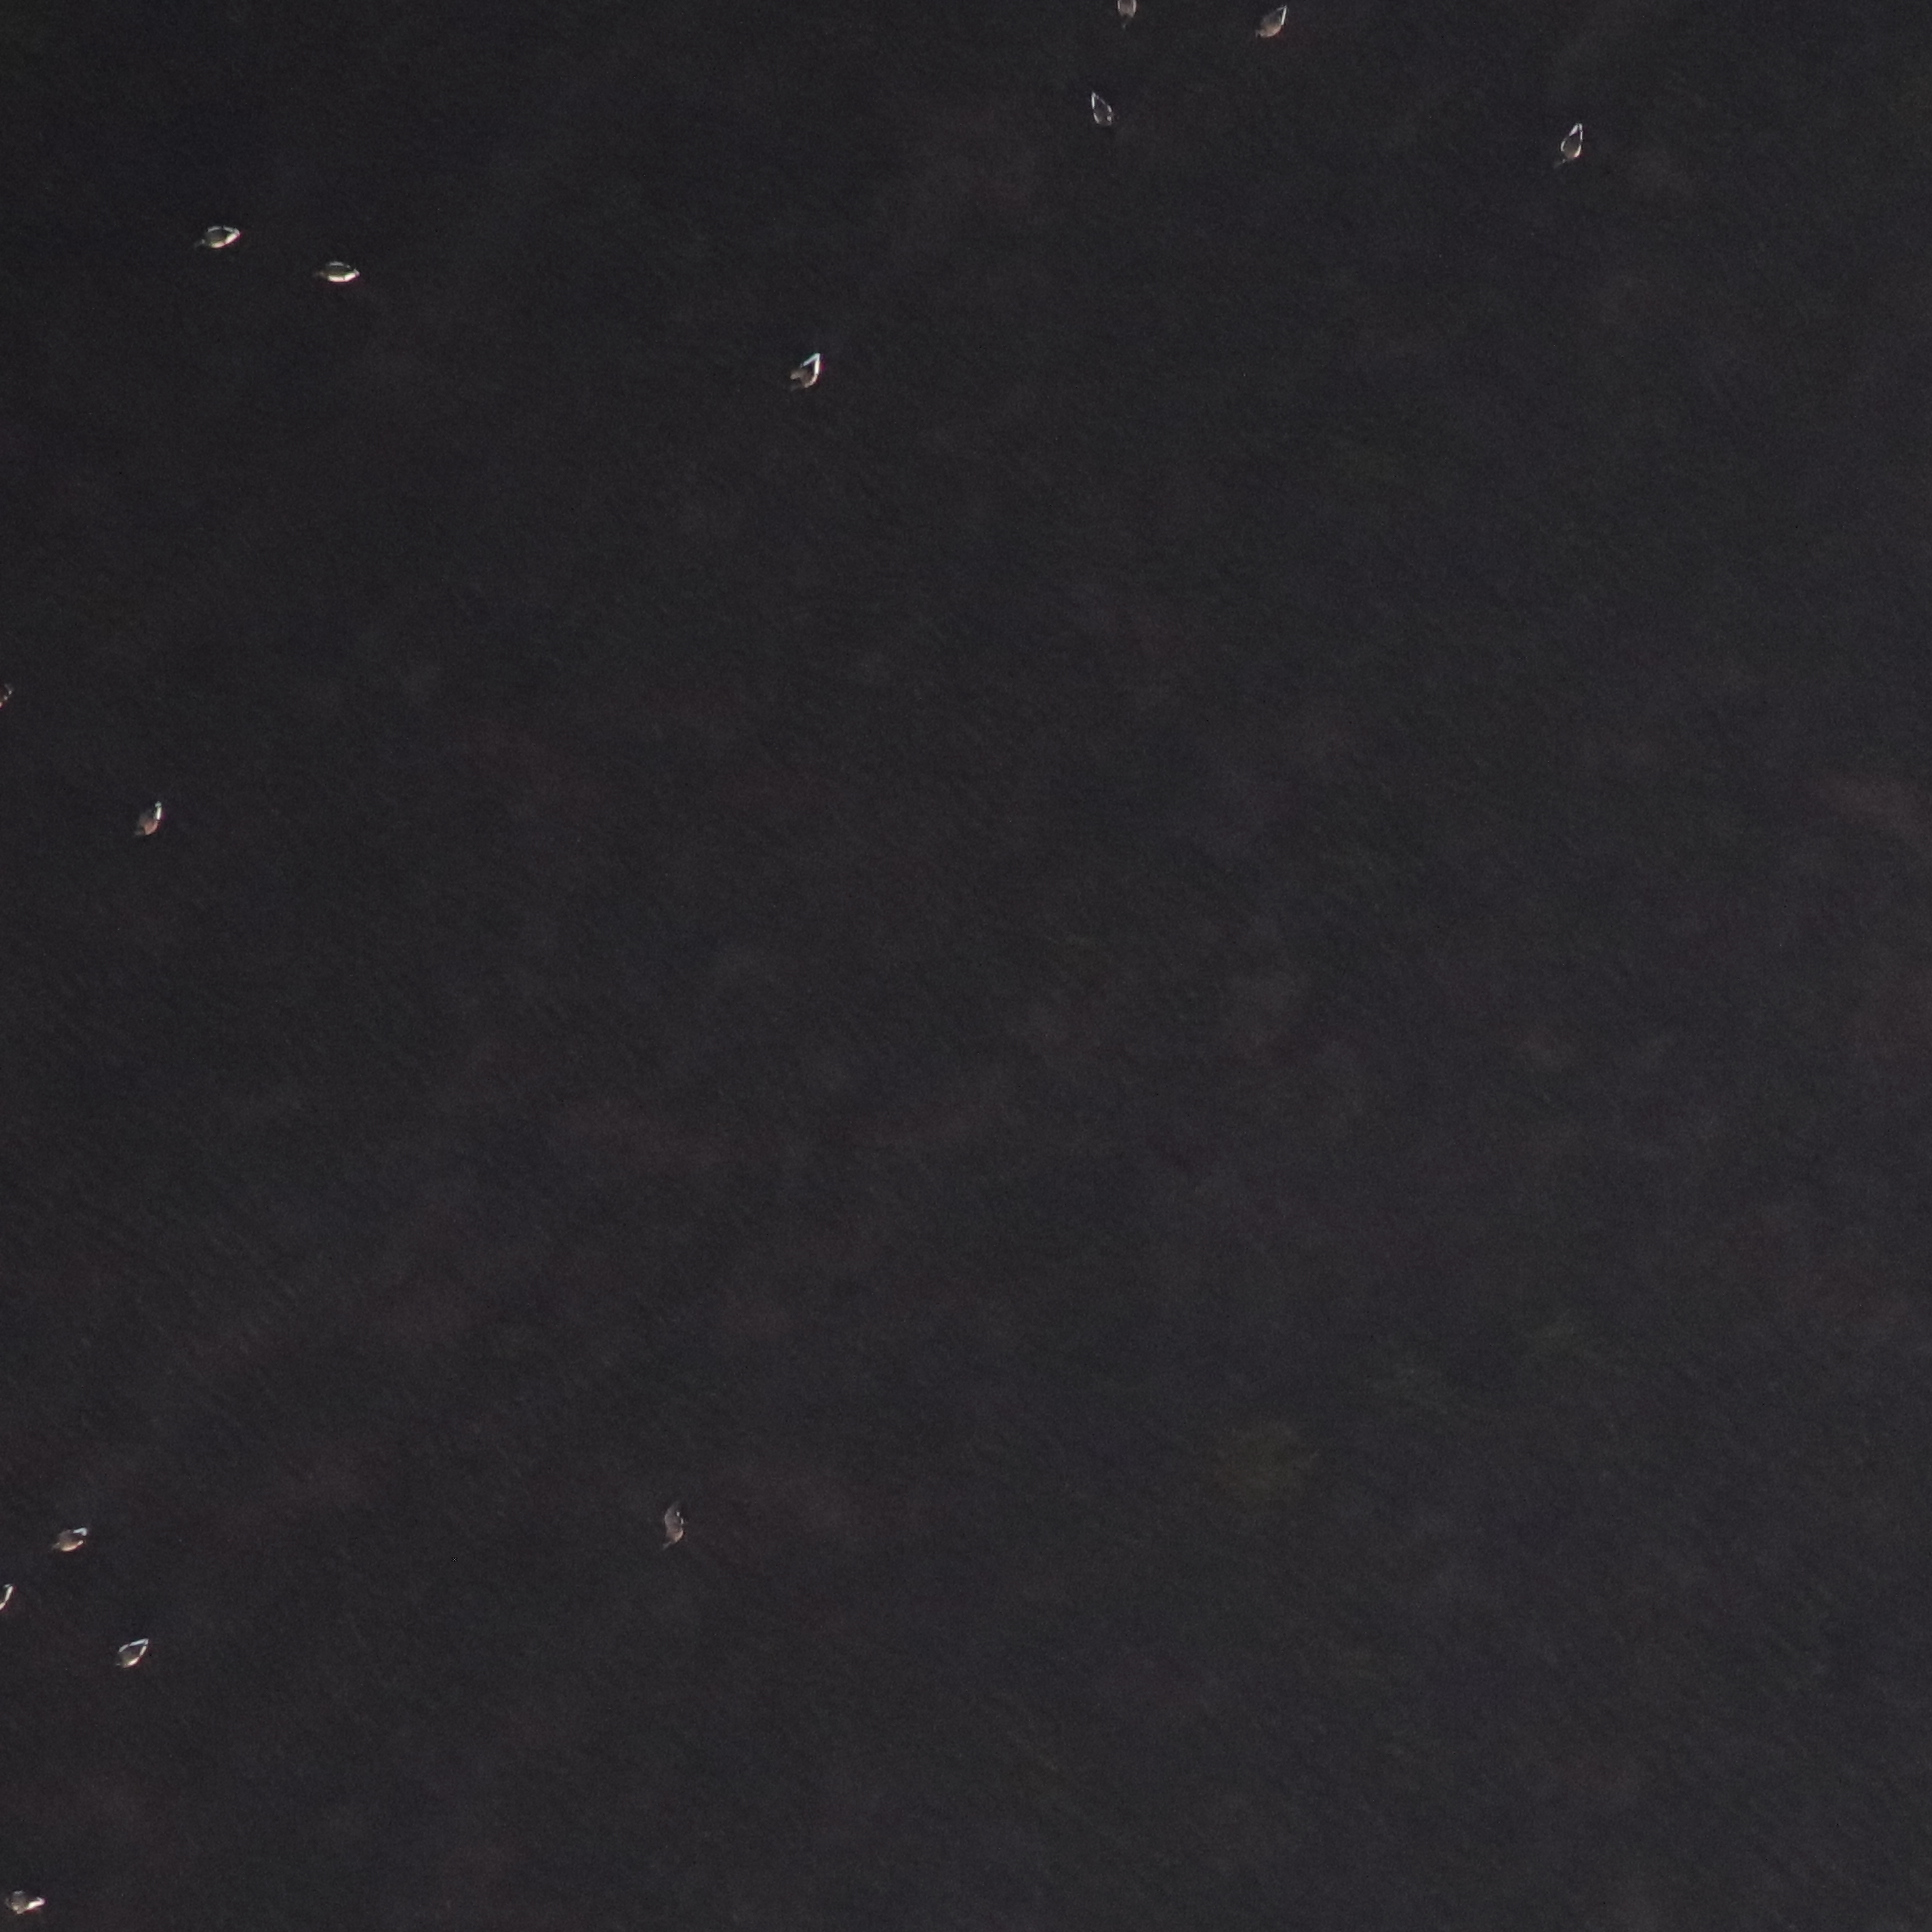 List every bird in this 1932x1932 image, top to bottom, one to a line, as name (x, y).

brant (1277, 20)
brant (1102, 111)
brant (1572, 146)
brant (217, 236)
brant (338, 271)
brant (806, 374)
brant (149, 820)
brant (672, 1525)
brant (69, 1542)
brant (131, 1654)
brant (21, 1906)